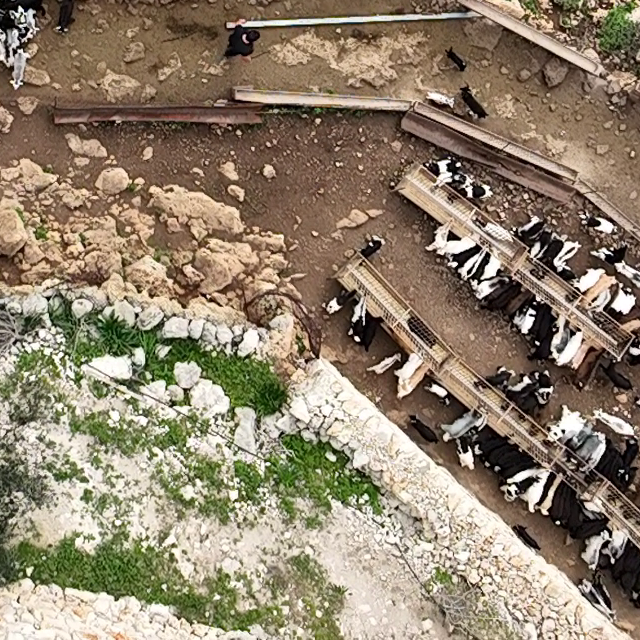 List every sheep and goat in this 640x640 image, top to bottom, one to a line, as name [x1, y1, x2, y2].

goat [1, 0, 43, 11]
goat [55, 0, 74, 32]
goat [0, 8, 6, 29]
goat [7, 8, 27, 28]
goat [26, 9, 41, 33]
goat [19, 24, 33, 43]
goat [0, 26, 19, 67]
goat [0, 28, 10, 67]
goat [445, 47, 468, 72]
goat [10, 49, 31, 90]
goat [459, 86, 489, 120]
goat [425, 91, 455, 108]
goat [423, 158, 462, 172]
goat [429, 172, 474, 193]
goat [446, 184, 492, 203]
goat [578, 210, 619, 235]
goat [518, 216, 538, 233]
goat [425, 217, 454, 251]
goat [473, 217, 513, 244]
goat [510, 218, 547, 241]
goat [529, 225, 552, 262]
goat [360, 234, 387, 266]
goat [437, 234, 479, 255]
goat [539, 234, 566, 267]
goat [446, 240, 485, 268]
goat [553, 242, 581, 272]
goat [591, 243, 628, 263]
goat [458, 245, 489, 279]
goat [481, 246, 500, 280]
goat [471, 252, 490, 290]
goat [615, 261, 639, 289]
goat [546, 262, 575, 279]
goat [572, 268, 605, 296]
goat [478, 274, 520, 309]
goat [580, 274, 614, 307]
goat [473, 275, 511, 297]
goat [586, 282, 618, 317]
goat [327, 283, 362, 314]
goat [488, 283, 522, 311]
goat [599, 286, 636, 325]
goat [348, 290, 367, 343]
goat [504, 290, 532, 317]
goat [514, 293, 535, 325]
goat [521, 297, 539, 334]
goat [525, 301, 546, 335]
goat [535, 302, 553, 346]
goat [619, 305, 639, 330]
goat [359, 312, 388, 352]
goat [550, 313, 572, 360]
goat [408, 315, 437, 349]
goat [618, 320, 639, 338]
goat [556, 325, 583, 366]
goat [527, 328, 553, 360]
goat [630, 331, 639, 365]
goat [571, 335, 594, 370]
goat [573, 347, 606, 392]
goat [397, 349, 425, 383]
goat [366, 351, 401, 375]
goat [601, 356, 633, 391]
goat [396, 358, 430, 401]
goat [476, 366, 515, 390]
goat [530, 371, 555, 406]
goat [501, 372, 537, 411]
goat [424, 382, 448, 404]
goat [517, 392, 538, 418]
goat [547, 403, 586, 441]
goat [441, 404, 482, 442]
goat [531, 405, 550, 434]
goat [592, 407, 635, 435]
goat [407, 413, 438, 444]
goat [469, 413, 488, 436]
goat [568, 423, 595, 452]
goat [571, 431, 606, 469]
goat [475, 432, 515, 455]
goat [455, 436, 475, 470]
goat [617, 436, 639, 481]
goat [483, 440, 521, 466]
goat [581, 443, 606, 473]
goat [494, 447, 531, 471]
goat [585, 449, 614, 482]
goat [608, 455, 625, 492]
goat [498, 461, 541, 480]
goat [507, 468, 545, 484]
goat [519, 471, 550, 515]
goat [537, 472, 555, 506]
goat [541, 473, 564, 514]
goat [504, 475, 540, 501]
goat [551, 476, 572, 525]
goat [570, 481, 580, 532]
goat [622, 487, 639, 520]
goat [582, 490, 606, 514]
goat [571, 510, 614, 539]
goat [512, 525, 541, 551]
goat [602, 528, 629, 564]
goat [581, 530, 611, 569]
goat [625, 546, 639, 573]
goat [612, 547, 629, 580]
goat [624, 553, 639, 593]
goat [632, 567, 639, 593]
goat [593, 571, 614, 610]
goat [576, 578, 617, 622]